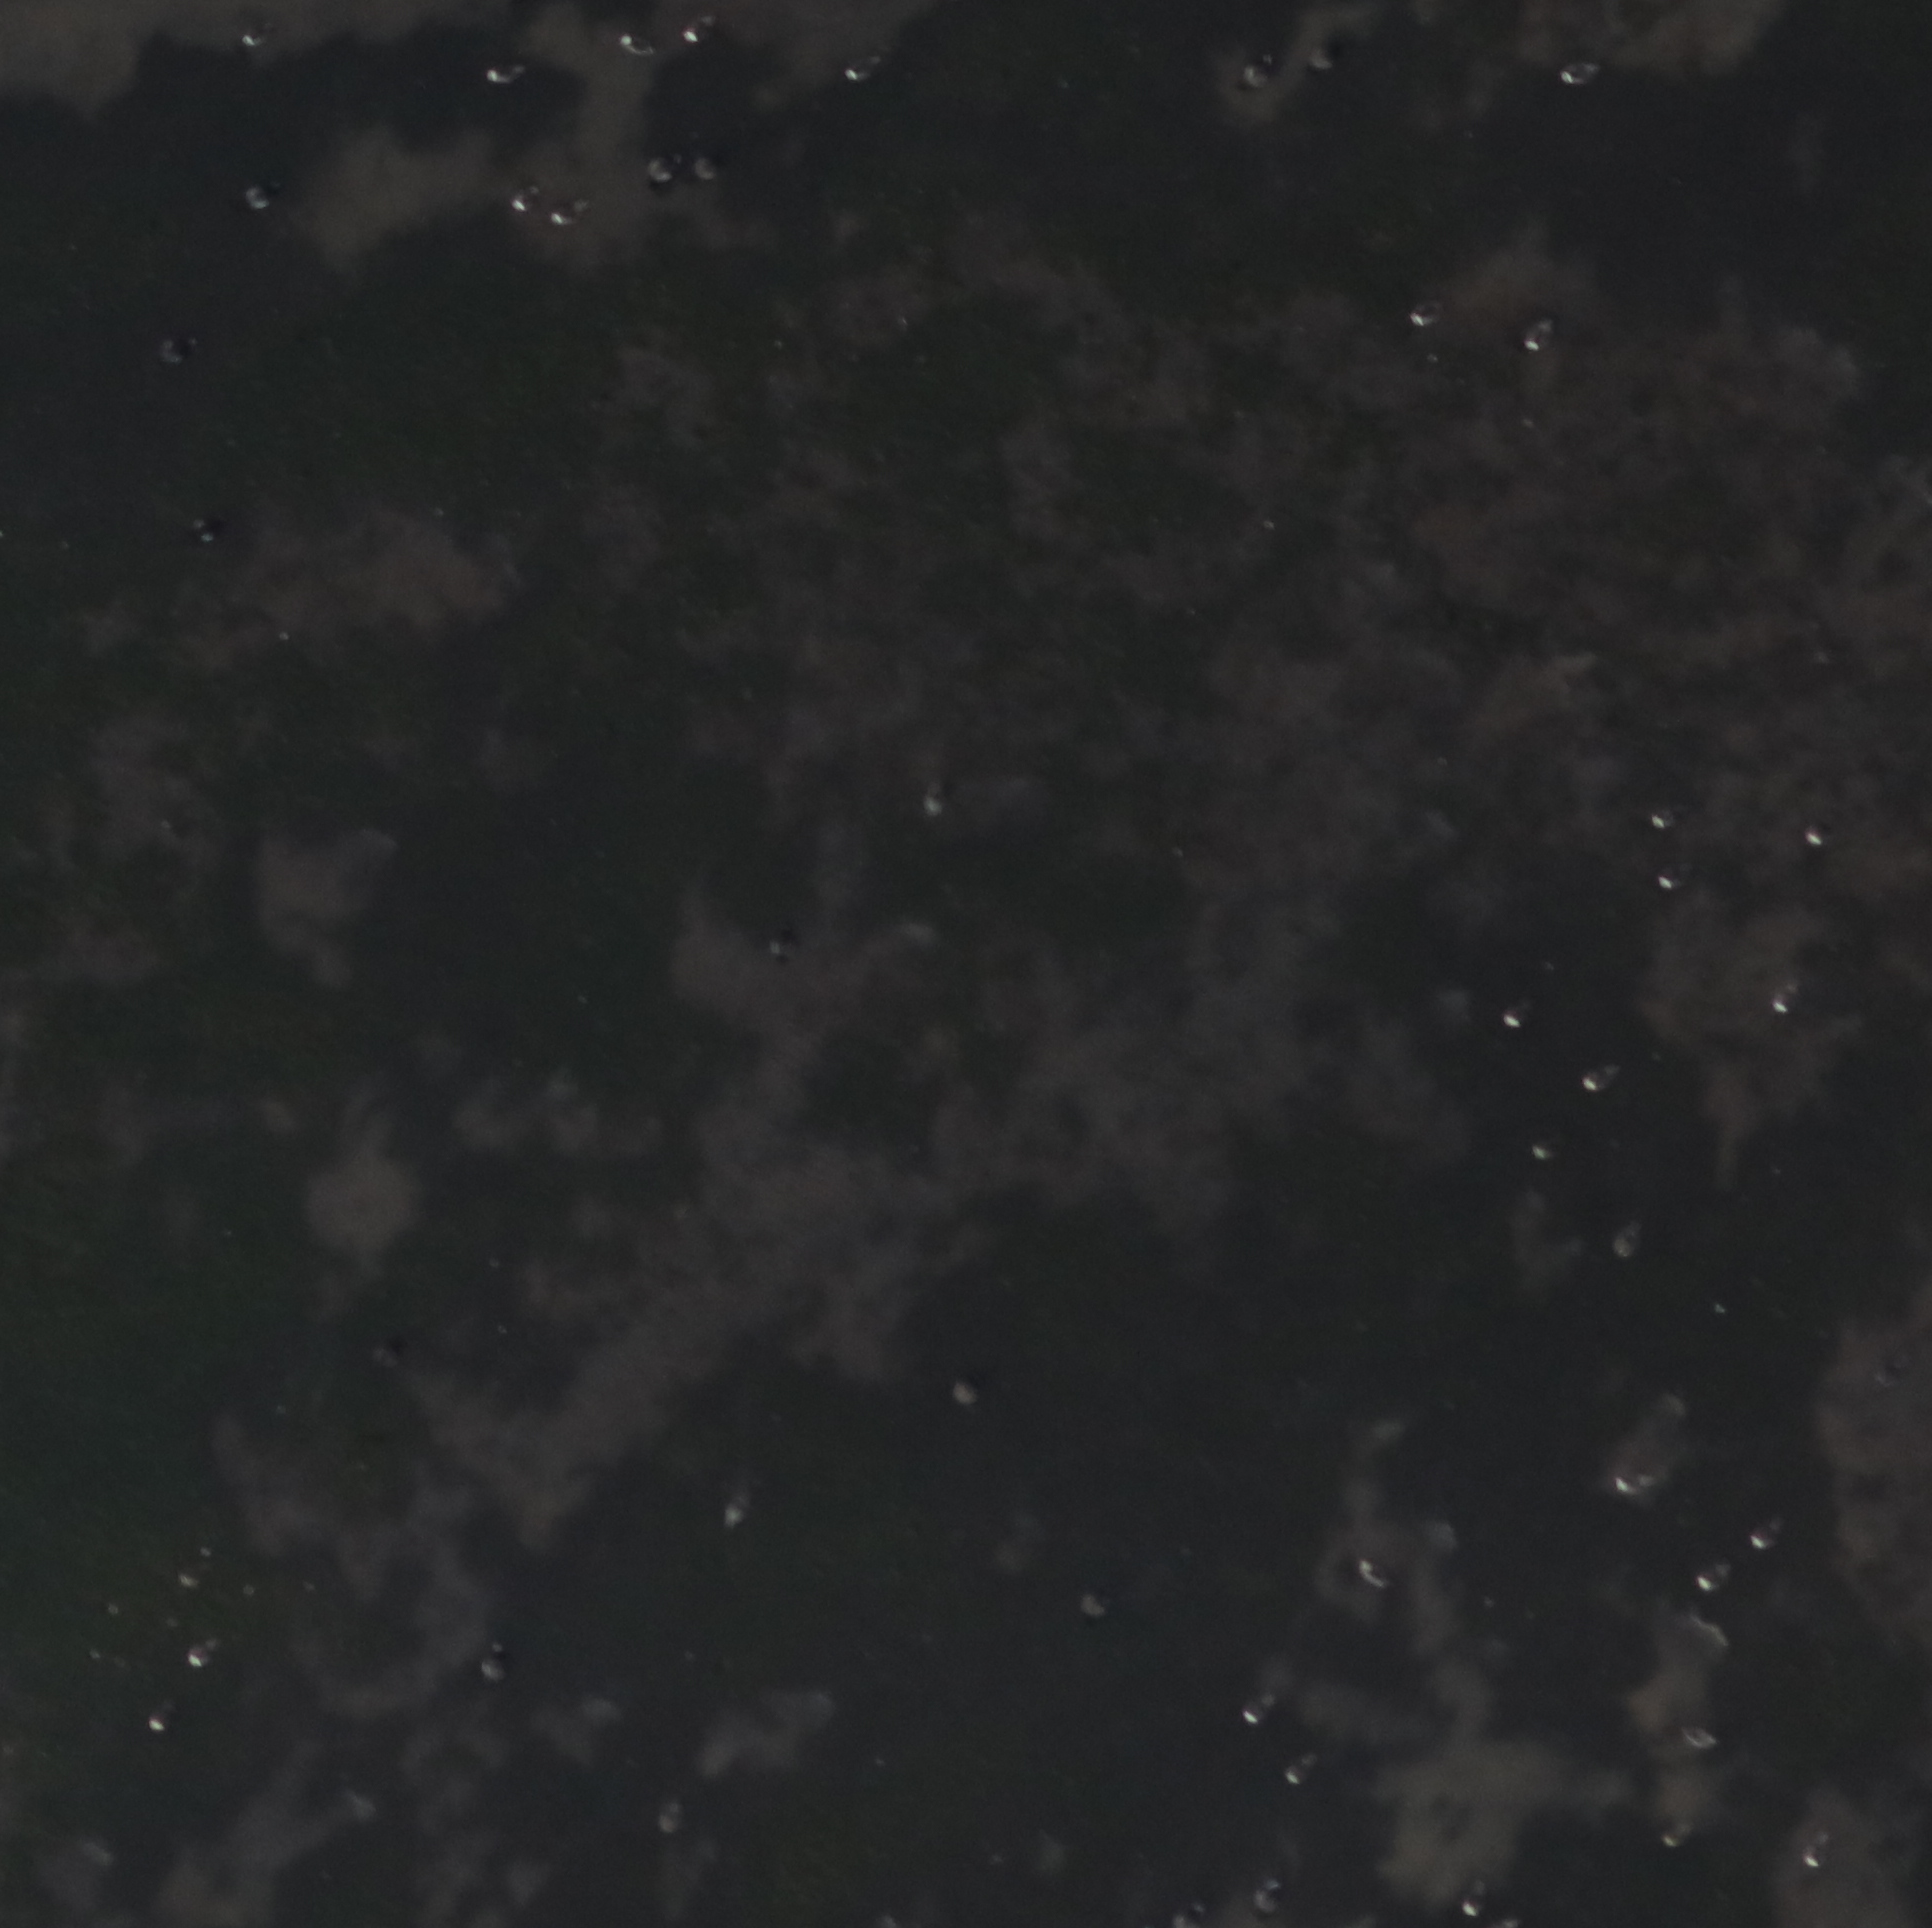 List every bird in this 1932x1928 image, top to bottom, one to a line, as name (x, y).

other bird (700, 33)
other bird (262, 34)
other bird (641, 49)
brant (1319, 52)
other bird (871, 66)
brant (1265, 69)
other bird (493, 72)
other bird (1570, 78)
brant (661, 168)
brant (706, 176)
brant (263, 197)
other bird (527, 199)
other bird (564, 217)
other bird (1424, 313)
other bird (1531, 336)
brant (178, 347)
brant (207, 534)
other bird (1659, 819)
other bird (1819, 832)
other bird (1666, 871)
brant (775, 946)
other bird (1787, 1002)
other bird (1518, 1011)
other bird (1592, 1078)
other bird (1544, 1148)
other bird (1613, 1247)
brant (394, 1356)
brant (961, 1391)
other bird (1630, 1487)
other bird (728, 1514)
other bird (1769, 1540)
other bird (1370, 1569)
other bird (183, 1575)
other bird (1713, 1577)
brant (1093, 1604)
other bird (196, 1655)
brant (491, 1666)
other bird (1260, 1714)
other bird (154, 1721)
other bird (1691, 1735)
other bird (1305, 1769)
other bird (1677, 1829)
other bird (1820, 1852)
brant (1267, 1893)
other bird (1473, 1905)